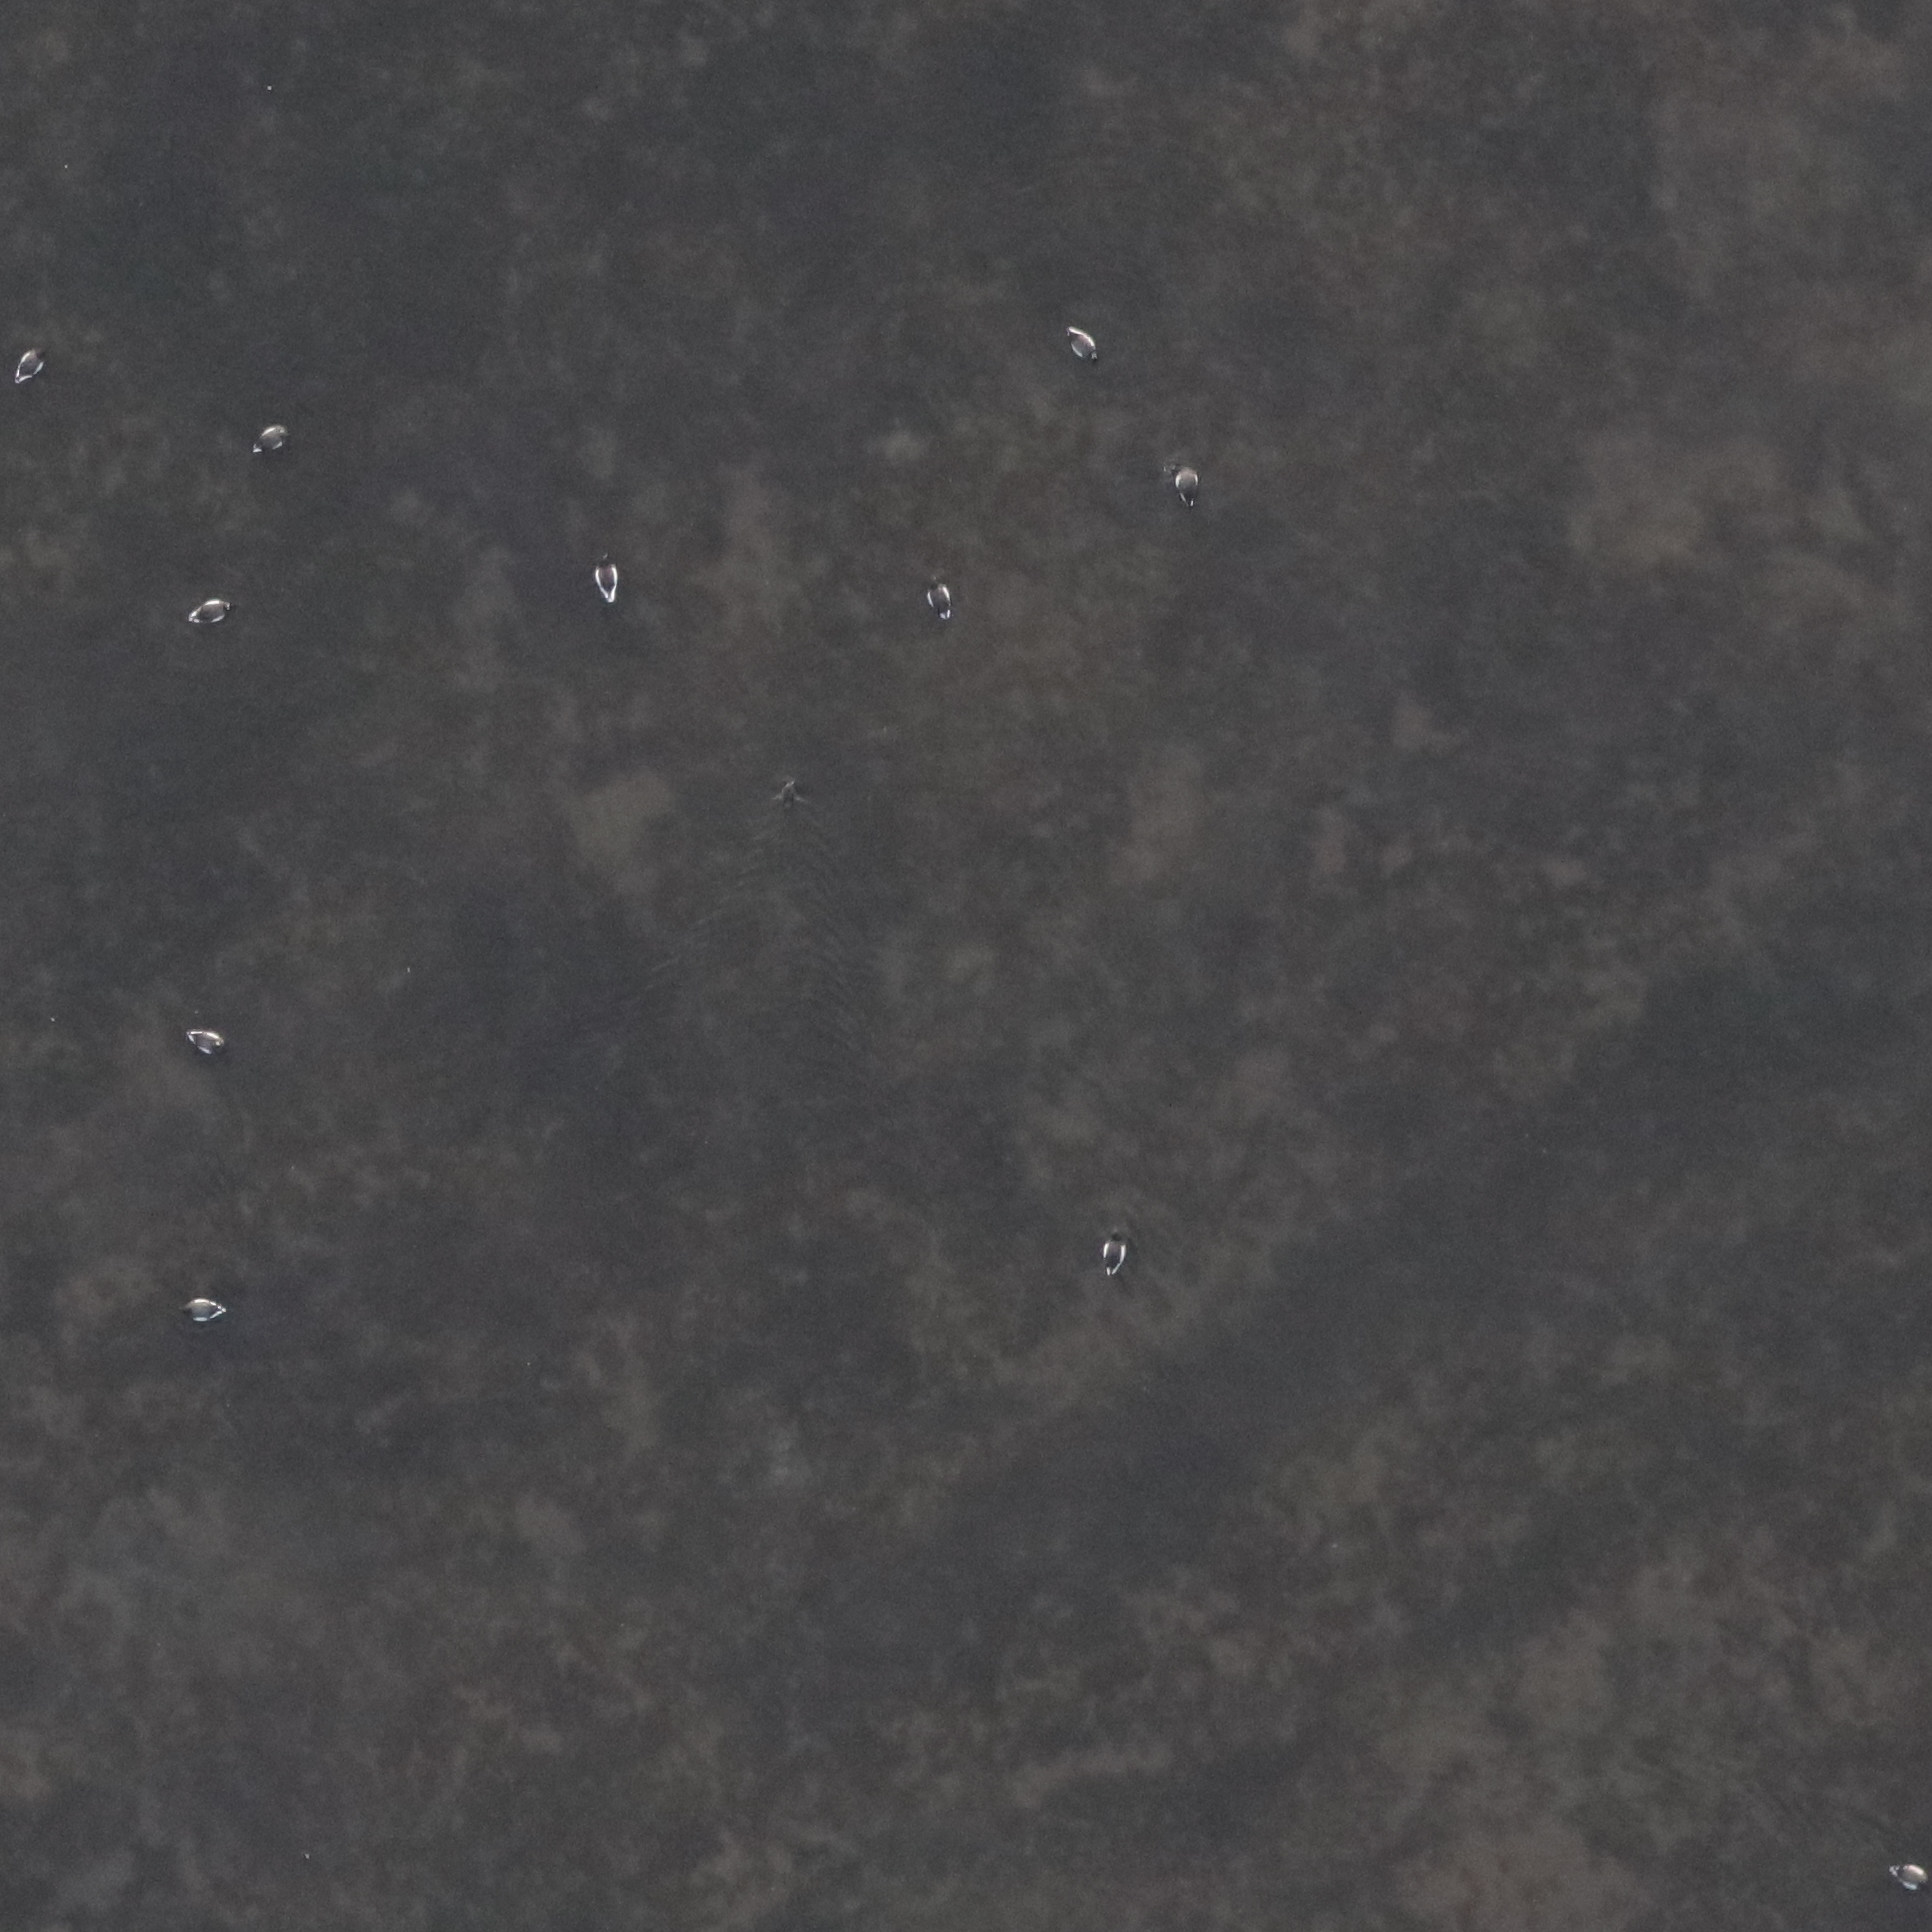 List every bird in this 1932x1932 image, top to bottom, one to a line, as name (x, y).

brant (1082, 344)
brant (31, 365)
brant (270, 438)
brant (1185, 483)
brant (606, 577)
brant (939, 598)
brant (211, 611)
other bird (787, 795)
brant (206, 1043)
brant (1113, 1252)
brant (203, 1310)
brant (1909, 1877)